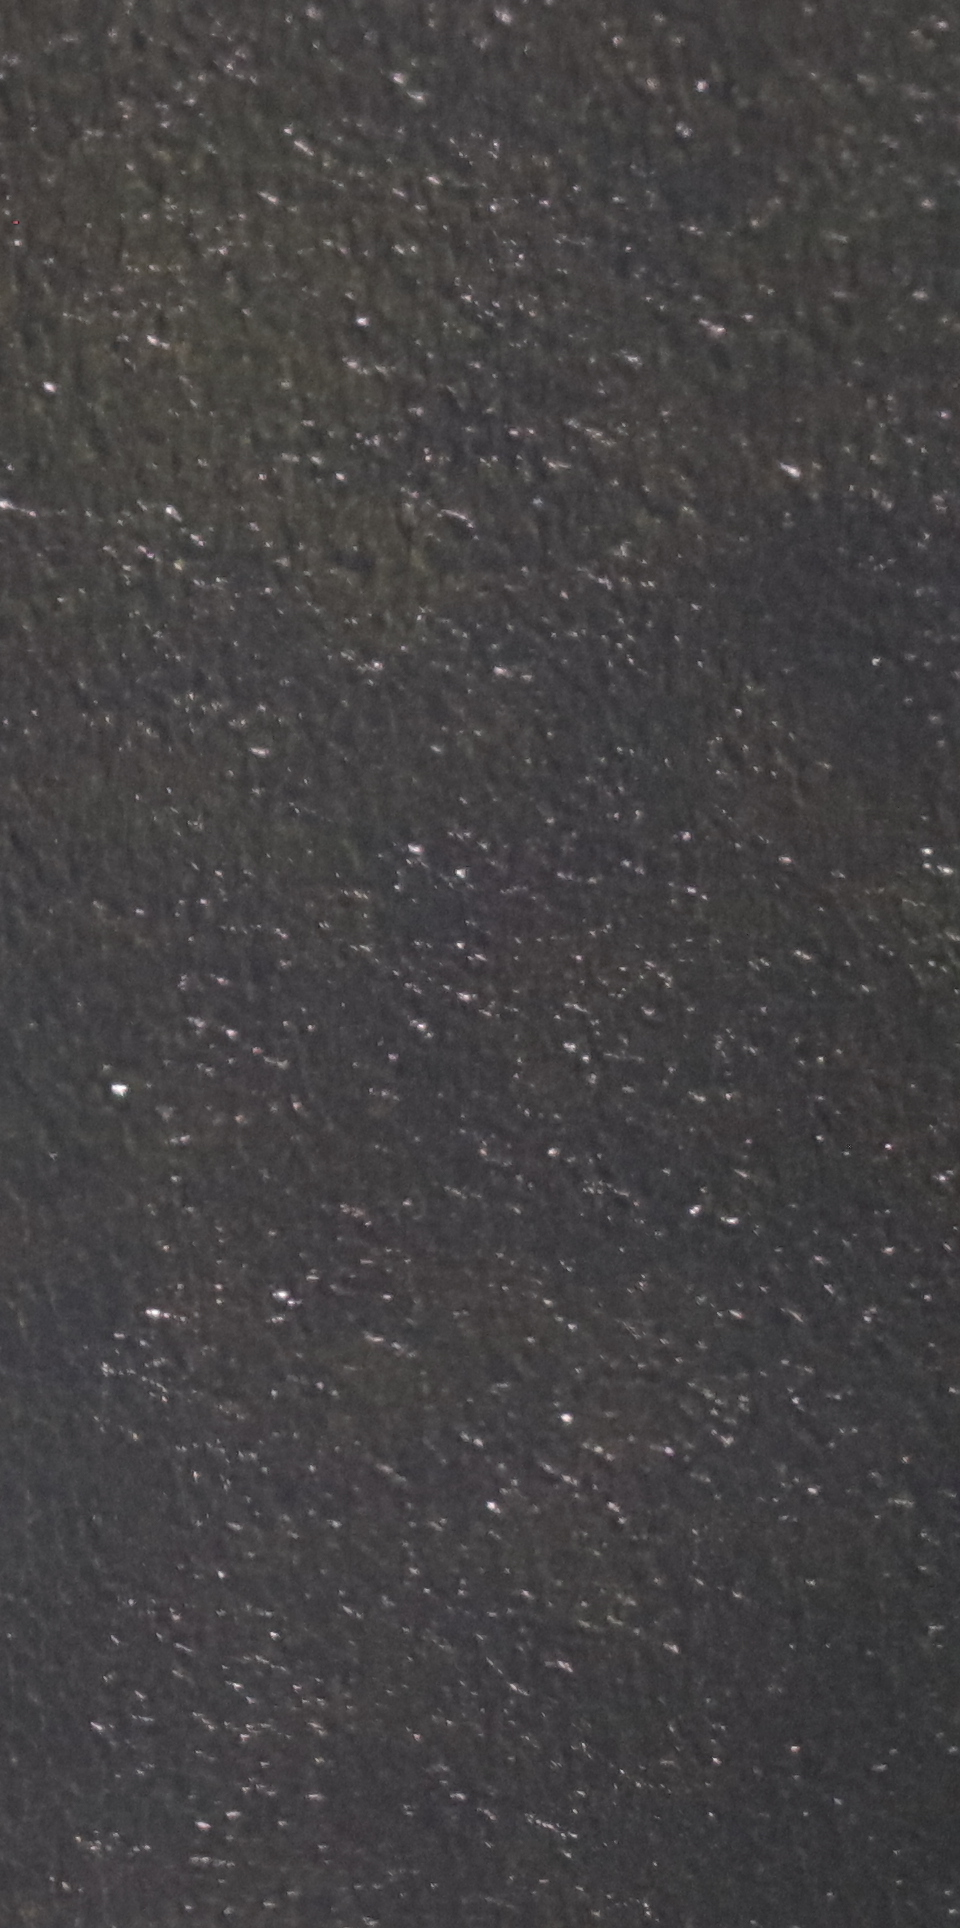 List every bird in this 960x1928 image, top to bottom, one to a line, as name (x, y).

None